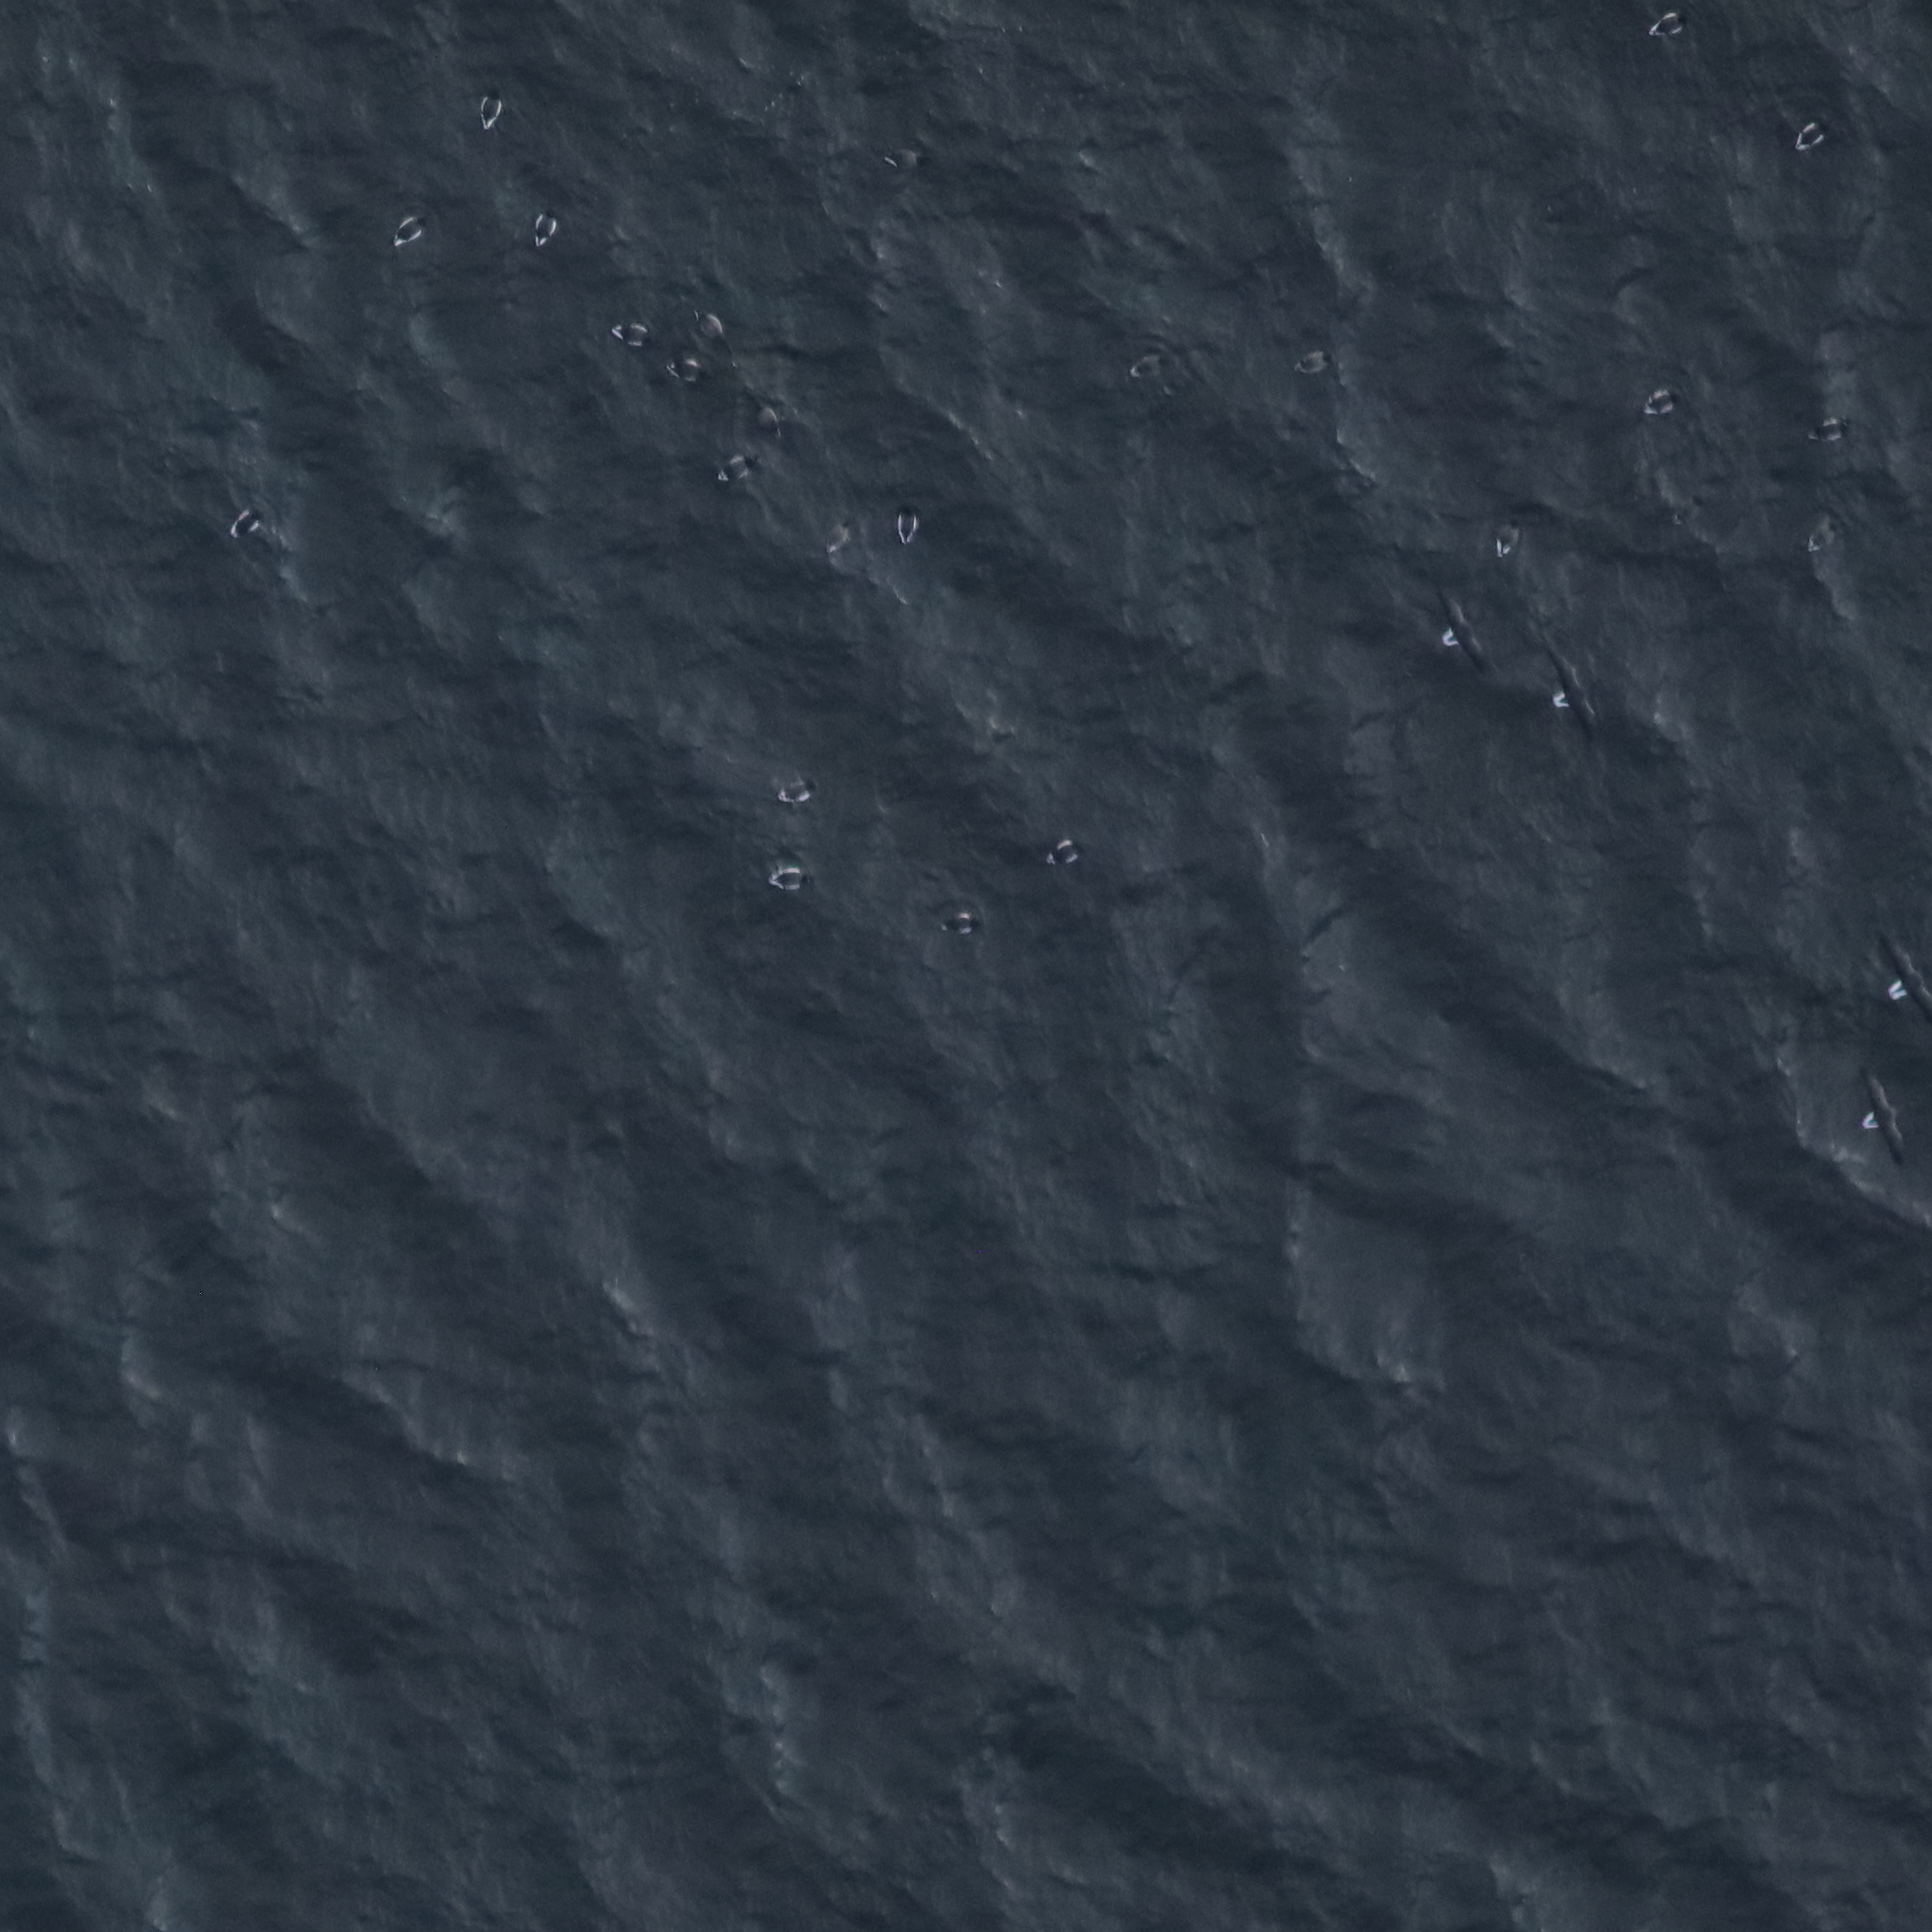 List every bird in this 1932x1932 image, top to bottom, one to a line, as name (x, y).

brant (1666, 18)
brant (490, 109)
brant (1810, 136)
brant (904, 157)
brant (545, 226)
brant (410, 229)
brant (708, 327)
brant (634, 334)
brant (1313, 362)
brant (1145, 366)
brant (686, 371)
brant (1662, 402)
brant (763, 421)
brant (1834, 429)
brant (739, 469)
brant (1680, 511)
brant (243, 525)
brant (904, 526)
brant (1825, 534)
brant (836, 536)
brant (1506, 539)
brant (1462, 634)
brant (1578, 694)
brant (798, 792)
brant (1066, 852)
brant (789, 878)
brant (958, 922)
brant (1910, 986)
brant (1885, 1115)